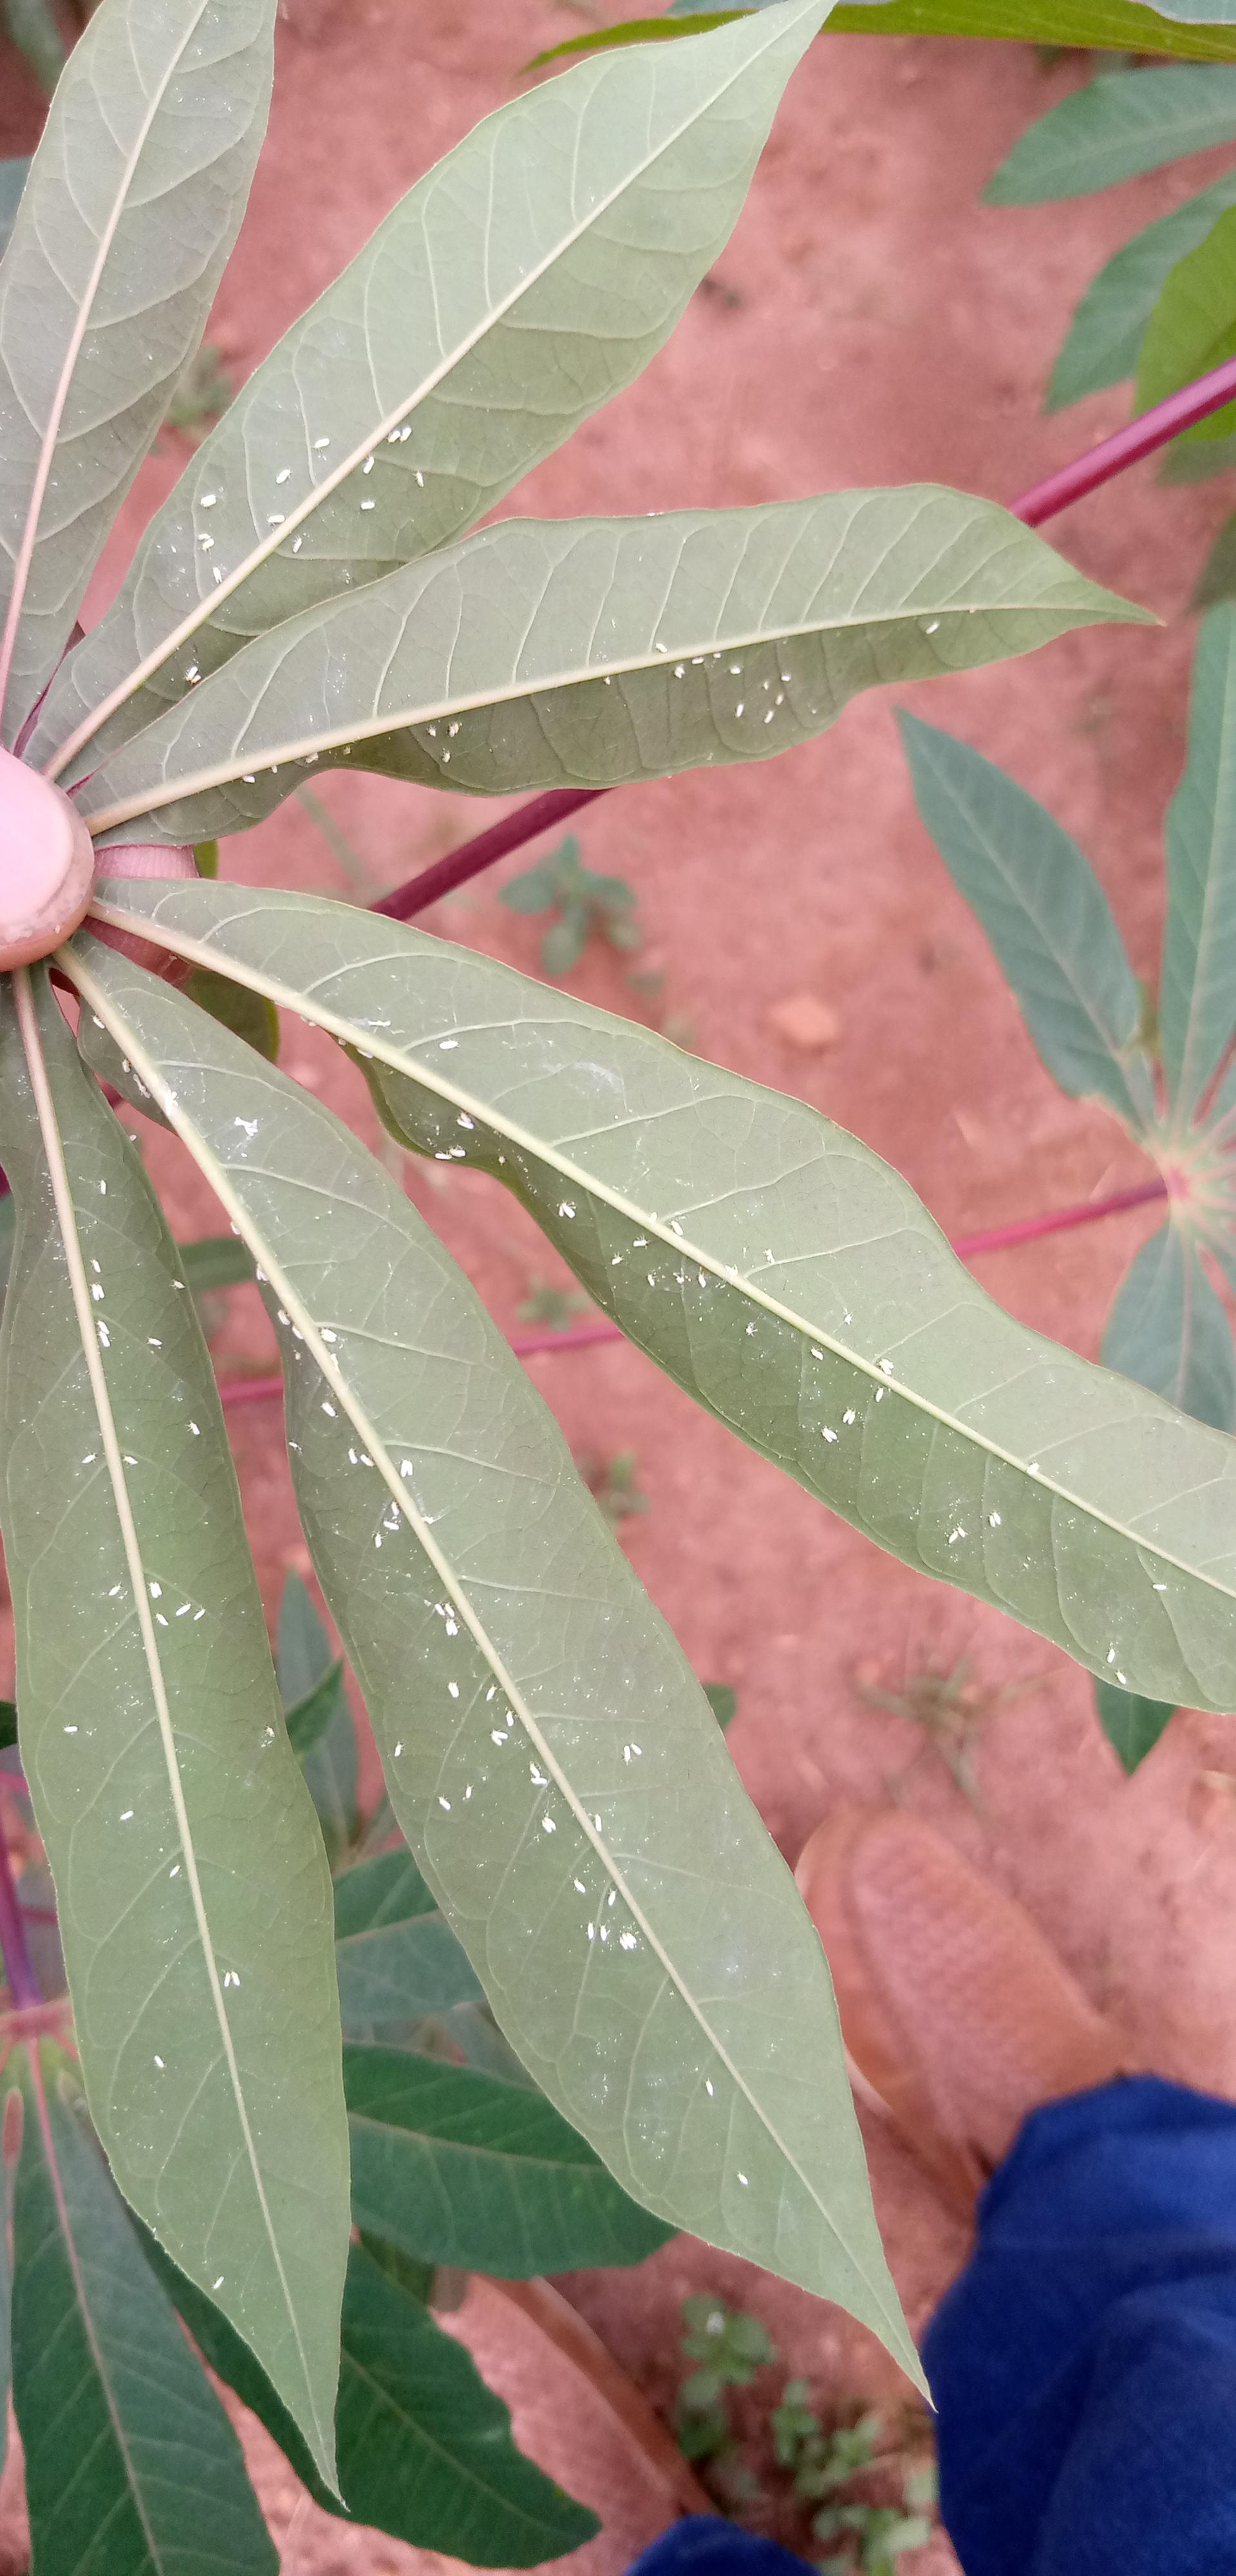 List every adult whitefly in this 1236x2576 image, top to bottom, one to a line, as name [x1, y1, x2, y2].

whitefly [377, 410, 418, 448]
whitefly [382, 420, 418, 444]
whitefly [304, 429, 337, 457]
whitefly [353, 453, 377, 480]
whitefly [268, 457, 301, 488]
whitefly [414, 469, 436, 490]
whitefly [185, 482, 230, 509]
whitefly [351, 491, 386, 522]
whitefly [265, 509, 290, 536]
whitefly [192, 524, 214, 554]
whitefly [284, 529, 309, 558]
whitefly [201, 556, 236, 596]
whitefly [909, 614, 946, 639]
whitefly [643, 633, 674, 654]
whitefly [706, 645, 729, 661]
whitefly [692, 649, 713, 670]
whitefly [179, 655, 203, 683]
whitefly [722, 657, 750, 685]
whitefly [662, 661, 702, 693]
whitefly [597, 668, 623, 689]
whitefly [763, 668, 797, 692]
whitefly [754, 669, 800, 704]
whitefly [718, 689, 747, 723]
whitefly [760, 701, 787, 730]
whitefly [419, 708, 443, 738]
whitefly [440, 718, 467, 745]
whitefly [295, 741, 327, 770]
whitefly [435, 743, 463, 768]
whitefly [257, 753, 284, 779]
whitefly [218, 764, 260, 797]
whitefly [84, 1005, 121, 1029]
whitefly [438, 1026, 470, 1054]
whitefly [117, 1047, 152, 1082]
whitefly [443, 1102, 482, 1144]
whitefly [428, 1132, 481, 1170]
whitefly [424, 1140, 470, 1176]
whitefly [95, 1168, 127, 1201]
whitefly [644, 1191, 668, 1228]
whitefly [557, 1194, 585, 1226]
whitefly [655, 1208, 691, 1240]
whitefly [621, 1222, 660, 1260]
whitefly [597, 1246, 626, 1273]
whitefly [84, 1249, 110, 1273]
whitefly [695, 1258, 720, 1294]
whitefly [633, 1265, 662, 1302]
whitefly [165, 1267, 189, 1294]
whitefly [82, 1271, 113, 1302]
whitefly [267, 1306, 297, 1327]
whitefly [79, 1312, 120, 1359]
whitefly [88, 1313, 123, 1357]
whitefly [320, 1313, 348, 1343]
whitefly [281, 1316, 316, 1348]
whitefly [134, 1320, 176, 1355]
whitefly [804, 1329, 847, 1363]
whitefly [332, 1340, 352, 1368]
whitefly [867, 1350, 904, 1379]
whitefly [868, 1378, 892, 1408]
whitefly [309, 1383, 352, 1421]
whitefly [838, 1401, 867, 1434]
whitefly [183, 1417, 228, 1444]
whitefly [818, 1419, 839, 1446]
whitefly [114, 1438, 146, 1469]
whitefly [340, 1439, 390, 1472]
whitefly [352, 1439, 391, 1480]
whitefly [74, 1442, 102, 1470]
whitefly [393, 1444, 426, 1479]
whitefly [1018, 1454, 1052, 1481]
whitefly [384, 1492, 411, 1520]
whitefly [979, 1497, 1003, 1530]
whitefly [978, 1504, 1013, 1535]
whitefly [379, 1508, 411, 1535]
whitefly [941, 1512, 973, 1550]
whitefly [362, 1531, 387, 1553]
whitefly [1136, 1571, 1181, 1604]
whitefly [142, 1572, 169, 1599]
whitefly [104, 1582, 127, 1599]
whitefly [172, 1587, 197, 1618]
whitefly [432, 1593, 467, 1613]
whitefly [429, 1599, 464, 1633]
whitefly [192, 1604, 209, 1623]
whitefly [152, 1611, 173, 1628]
whitefly [1087, 1629, 1125, 1660]
whitefly [1109, 1658, 1133, 1684]
whitefly [440, 1677, 473, 1704]
whitefly [481, 1681, 506, 1704]
whitefly [501, 1709, 519, 1732]
whitefly [57, 1719, 91, 1740]
whitefly [488, 1722, 520, 1753]
whitefly [611, 1728, 664, 1765]
whitefly [384, 1733, 415, 1764]
whitefly [523, 1758, 558, 1786]
whitefly [458, 1772, 487, 1803]
whitefly [432, 1790, 463, 1820]
whitefly [115, 1802, 153, 1827]
whitefly [579, 1808, 614, 1837]
whitefly [534, 1813, 562, 1835]
whitefly [165, 1858, 198, 1883]
whitefly [562, 1869, 589, 1894]
whitefly [603, 1880, 639, 1909]
whitefly [561, 1909, 630, 1943]
whitefly [575, 1914, 607, 1942]
whitefly [615, 1919, 656, 1956]
whitefly [218, 1949, 254, 1991]
whitefly [211, 1963, 253, 1992]
whitefly [138, 2051, 196, 2086]
whitefly [691, 2069, 745, 2116]
whitefly [727, 2156, 754, 2190]
whitefly [205, 2259, 233, 2296]